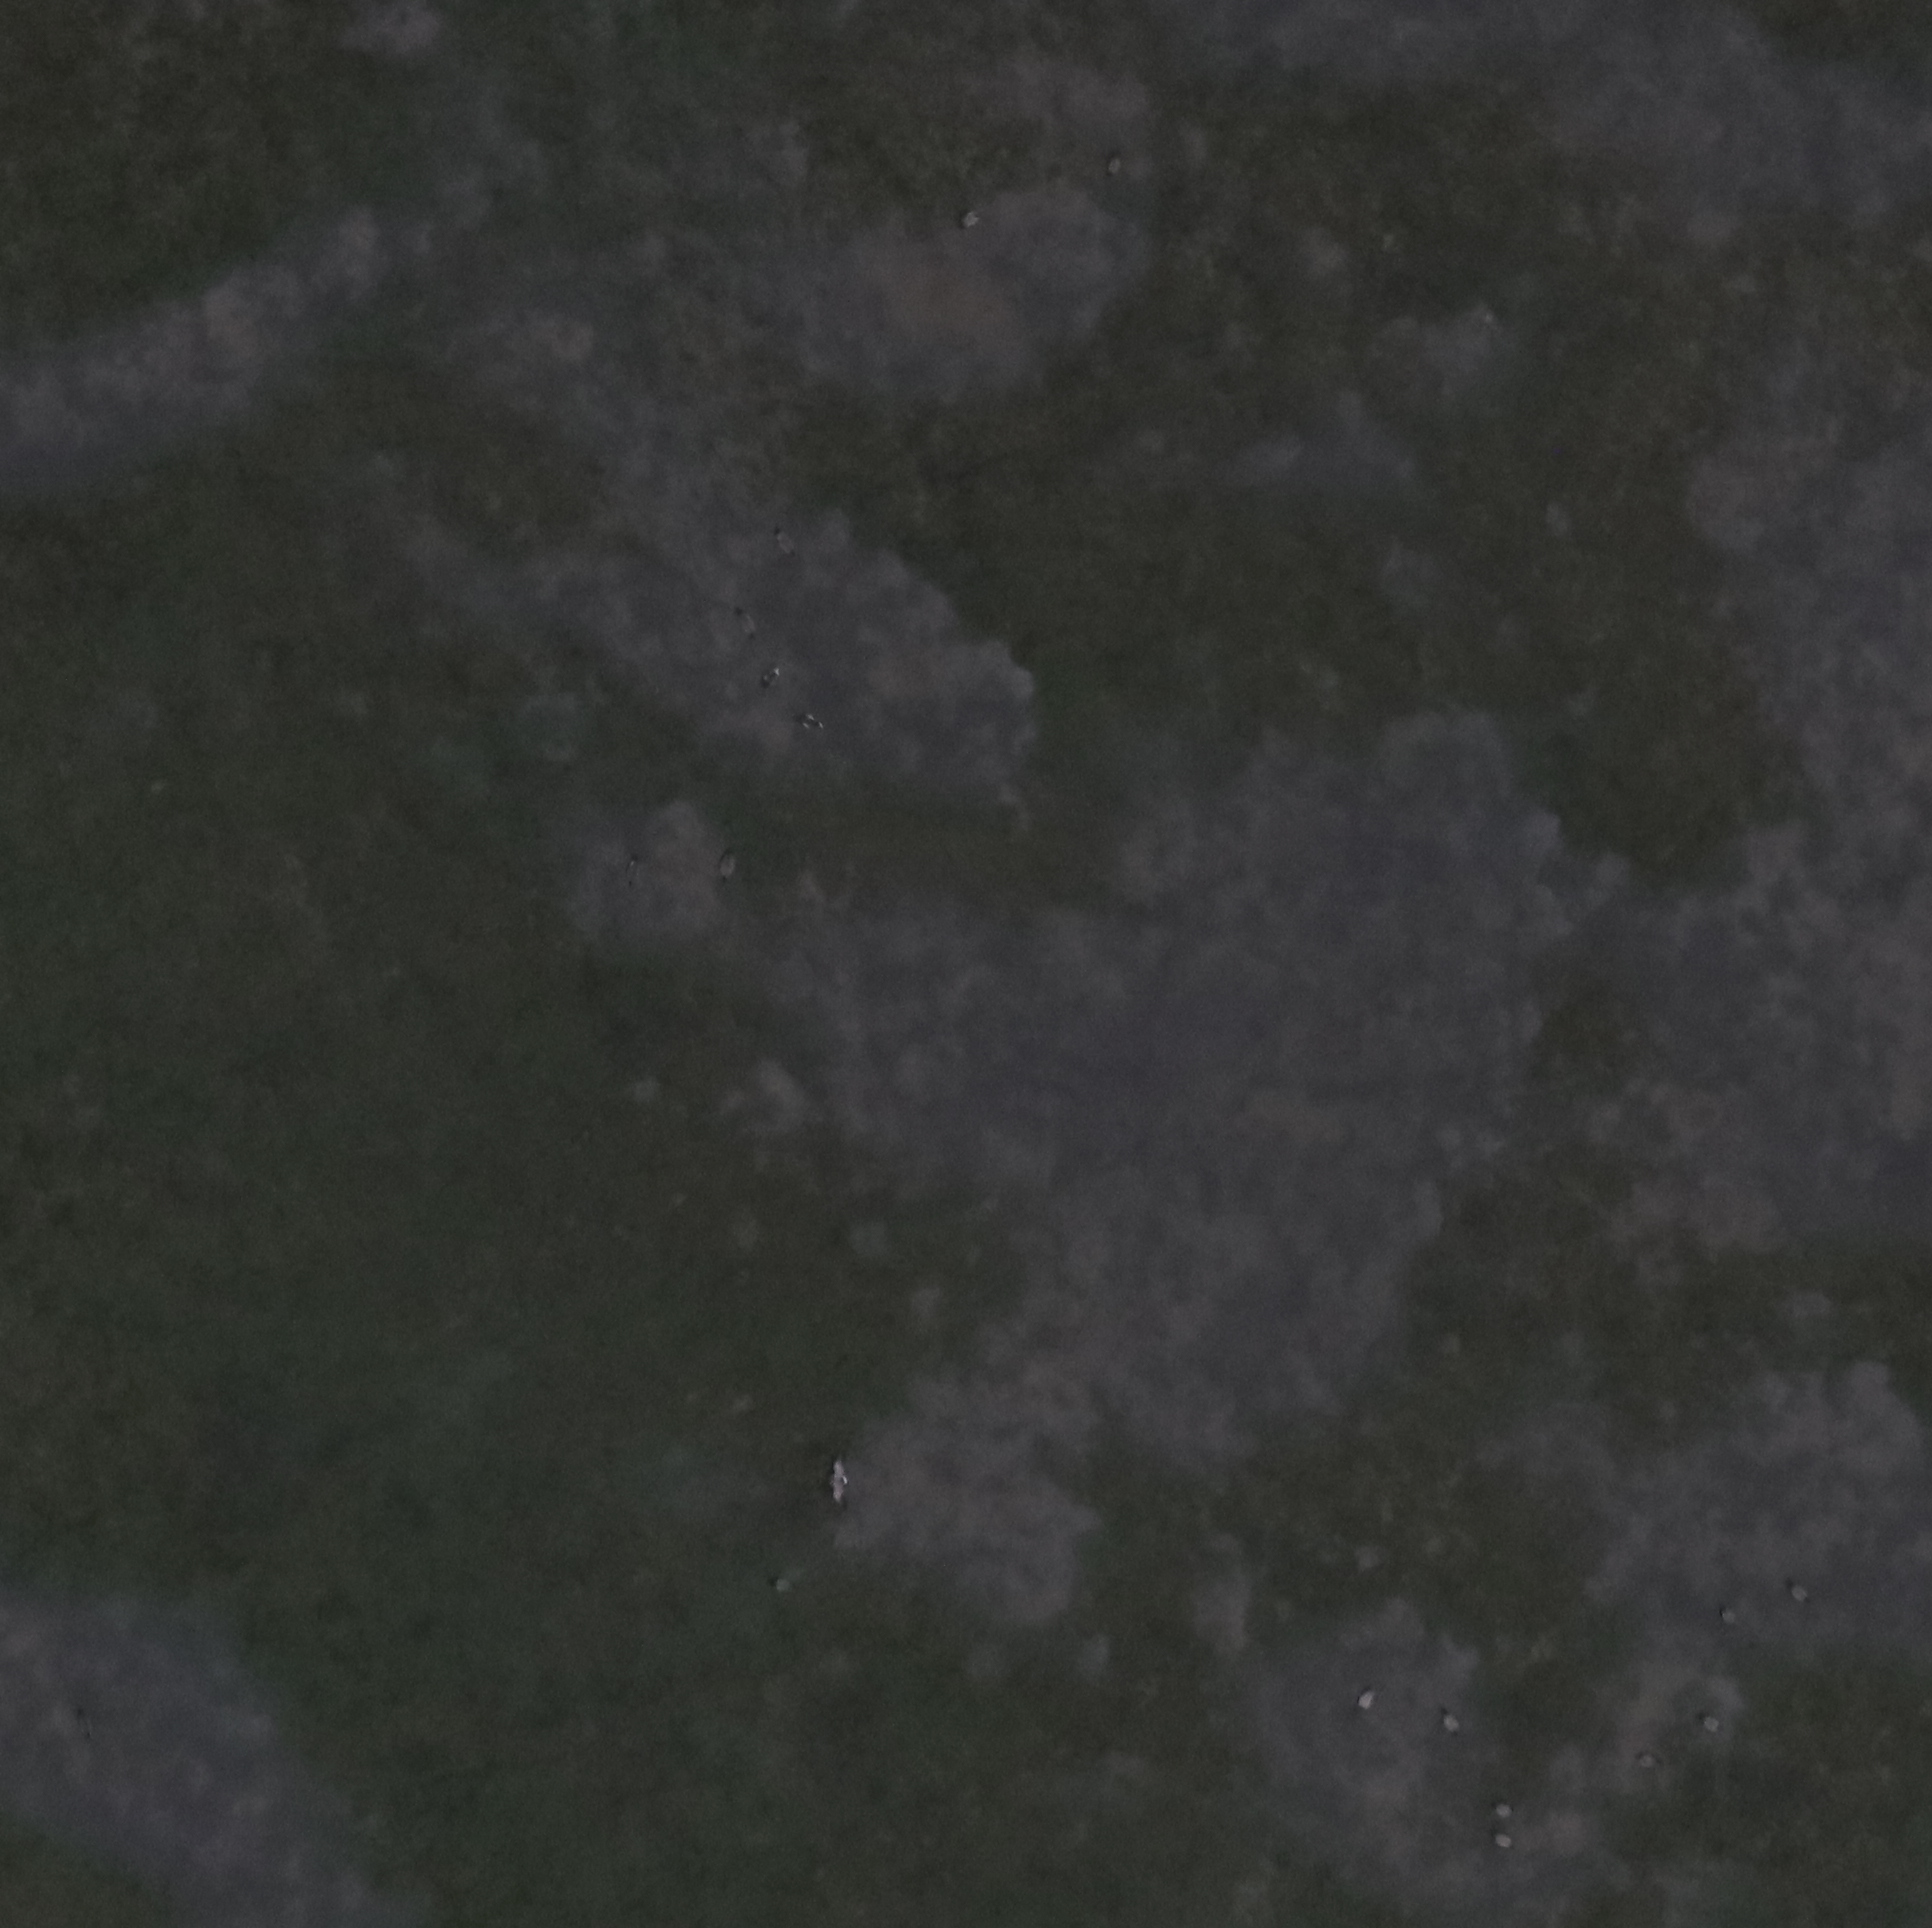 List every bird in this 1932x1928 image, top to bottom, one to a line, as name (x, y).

Canada goose (1114, 160)
Canada goose (1113, 168)
Canada goose (979, 221)
Canada goose (790, 541)
Canada goose (749, 622)
brant (772, 670)
brant (815, 718)
Canada goose (739, 856)
Canada goose (639, 866)
Canada goose (843, 1474)
Canada goose (782, 1586)
Canada goose (1801, 1593)
Canada goose (1732, 1613)
Canada goose (1359, 1704)
Canada goose (1453, 1714)
Canada goose (1719, 1723)
Canada goose (82, 1727)
Canada goose (1652, 1756)
Canada goose (1501, 1799)
Canada goose (1513, 1846)